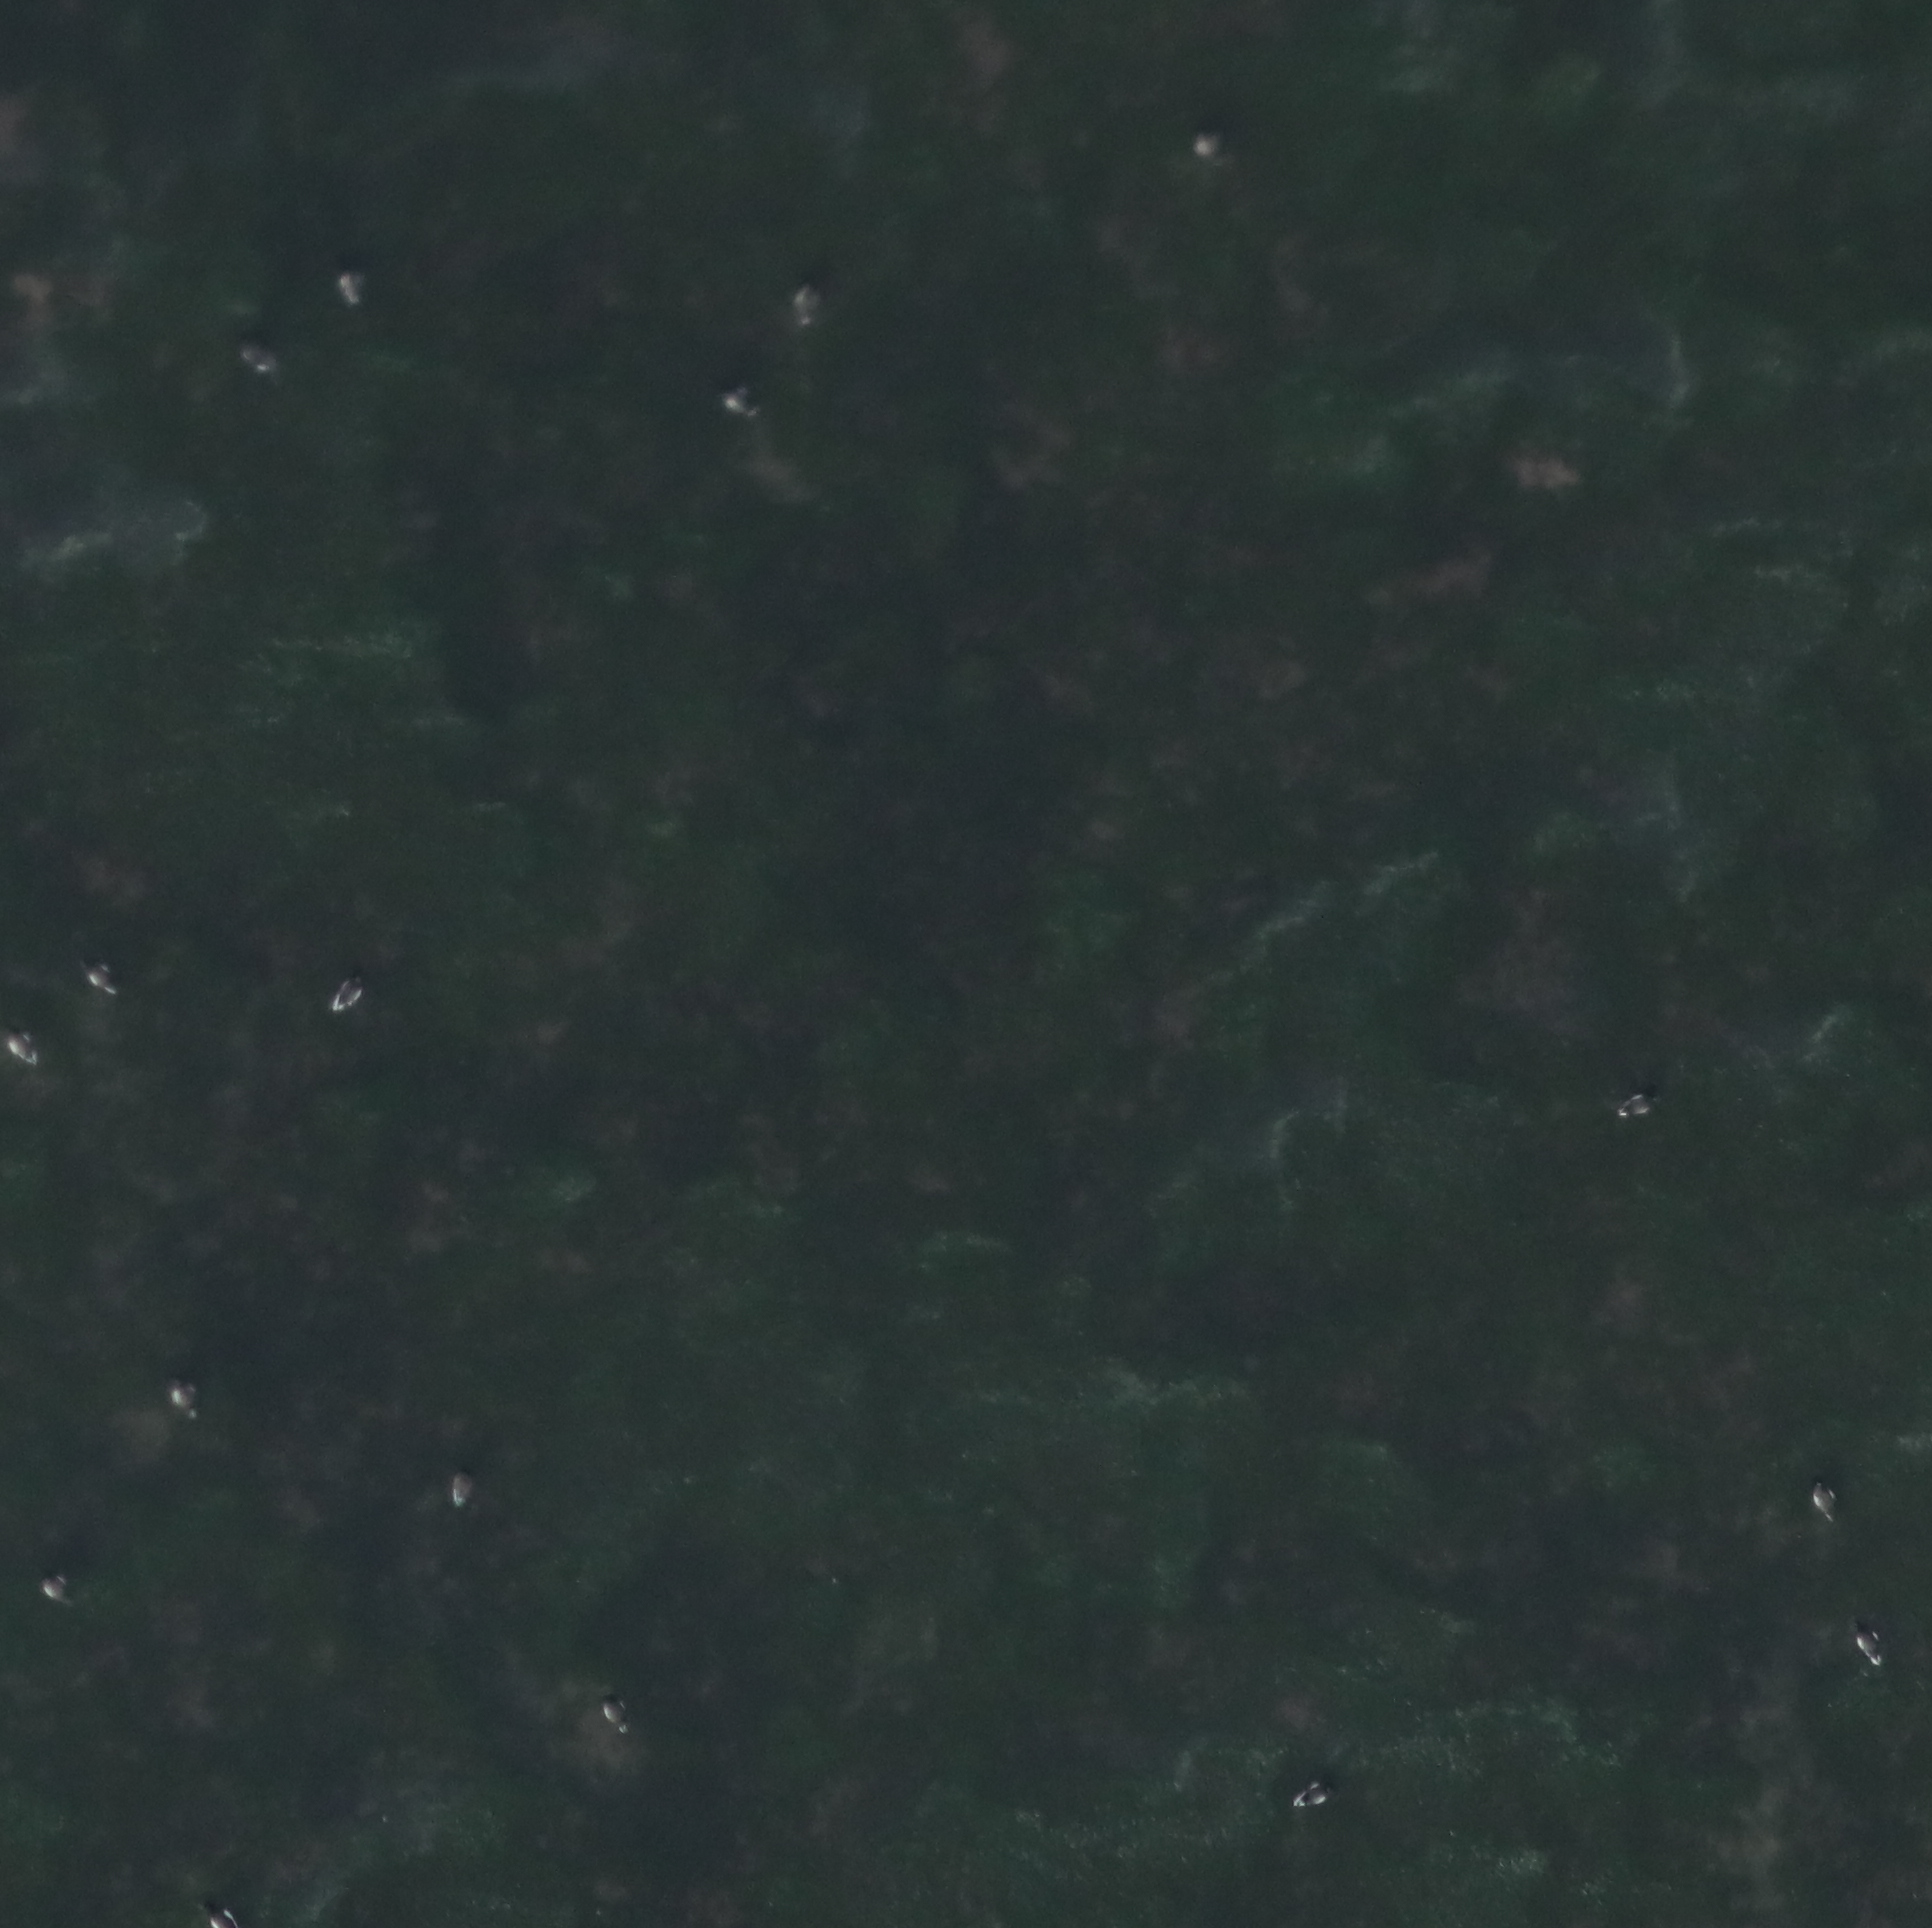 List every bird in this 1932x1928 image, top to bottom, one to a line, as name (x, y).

brant (1211, 146)
brant (352, 286)
brant (808, 301)
brant (256, 355)
brant (738, 398)
brant (102, 976)
brant (348, 992)
brant (22, 1046)
brant (1639, 1106)
brant (185, 1397)
brant (462, 1487)
brant (1826, 1500)
brant (56, 1587)
brant (1870, 1644)
brant (615, 1711)
brant (1315, 1793)
brant (220, 1919)